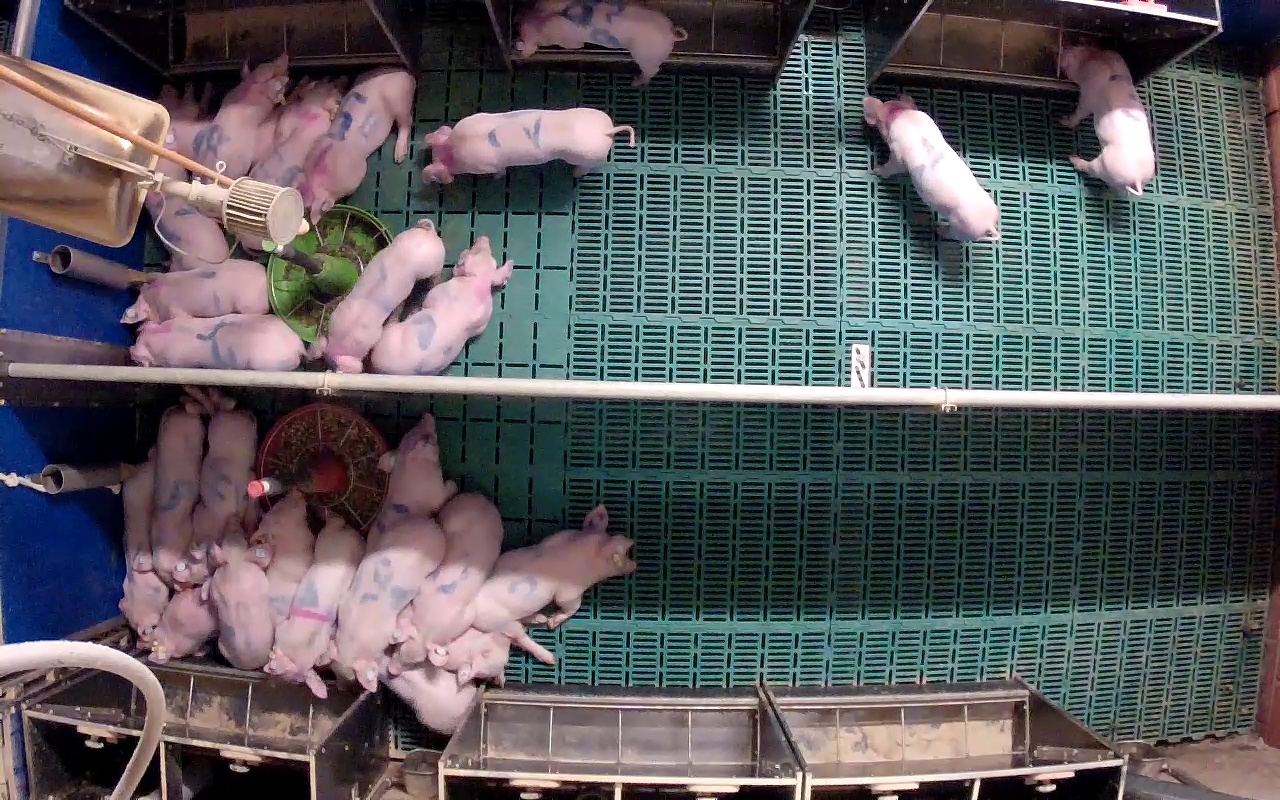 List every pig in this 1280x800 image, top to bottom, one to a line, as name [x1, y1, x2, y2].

pig [515, 0, 689, 88]
pig [1057, 45, 1154, 198]
pig [191, 51, 291, 188]
pig [292, 65, 416, 226]
pig [234, 72, 349, 258]
pig [153, 74, 312, 167]
pig [861, 90, 1003, 246]
pig [421, 106, 636, 185]
pig [144, 158, 231, 271]
pig [307, 219, 447, 374]
pig [372, 232, 516, 374]
pig [119, 259, 270, 326]
pig [130, 314, 307, 372]
pig [172, 384, 258, 602]
pig [132, 404, 208, 590]
pig [364, 411, 459, 554]
pig [119, 445, 171, 644]
pig [249, 487, 317, 629]
pig [386, 491, 506, 677]
pig [471, 504, 637, 668]
pig [264, 511, 365, 699]
pig [207, 515, 274, 670]
pig [315, 518, 448, 696]
pig [135, 587, 220, 664]
pig [396, 602, 513, 690]
pig [378, 645, 476, 736]